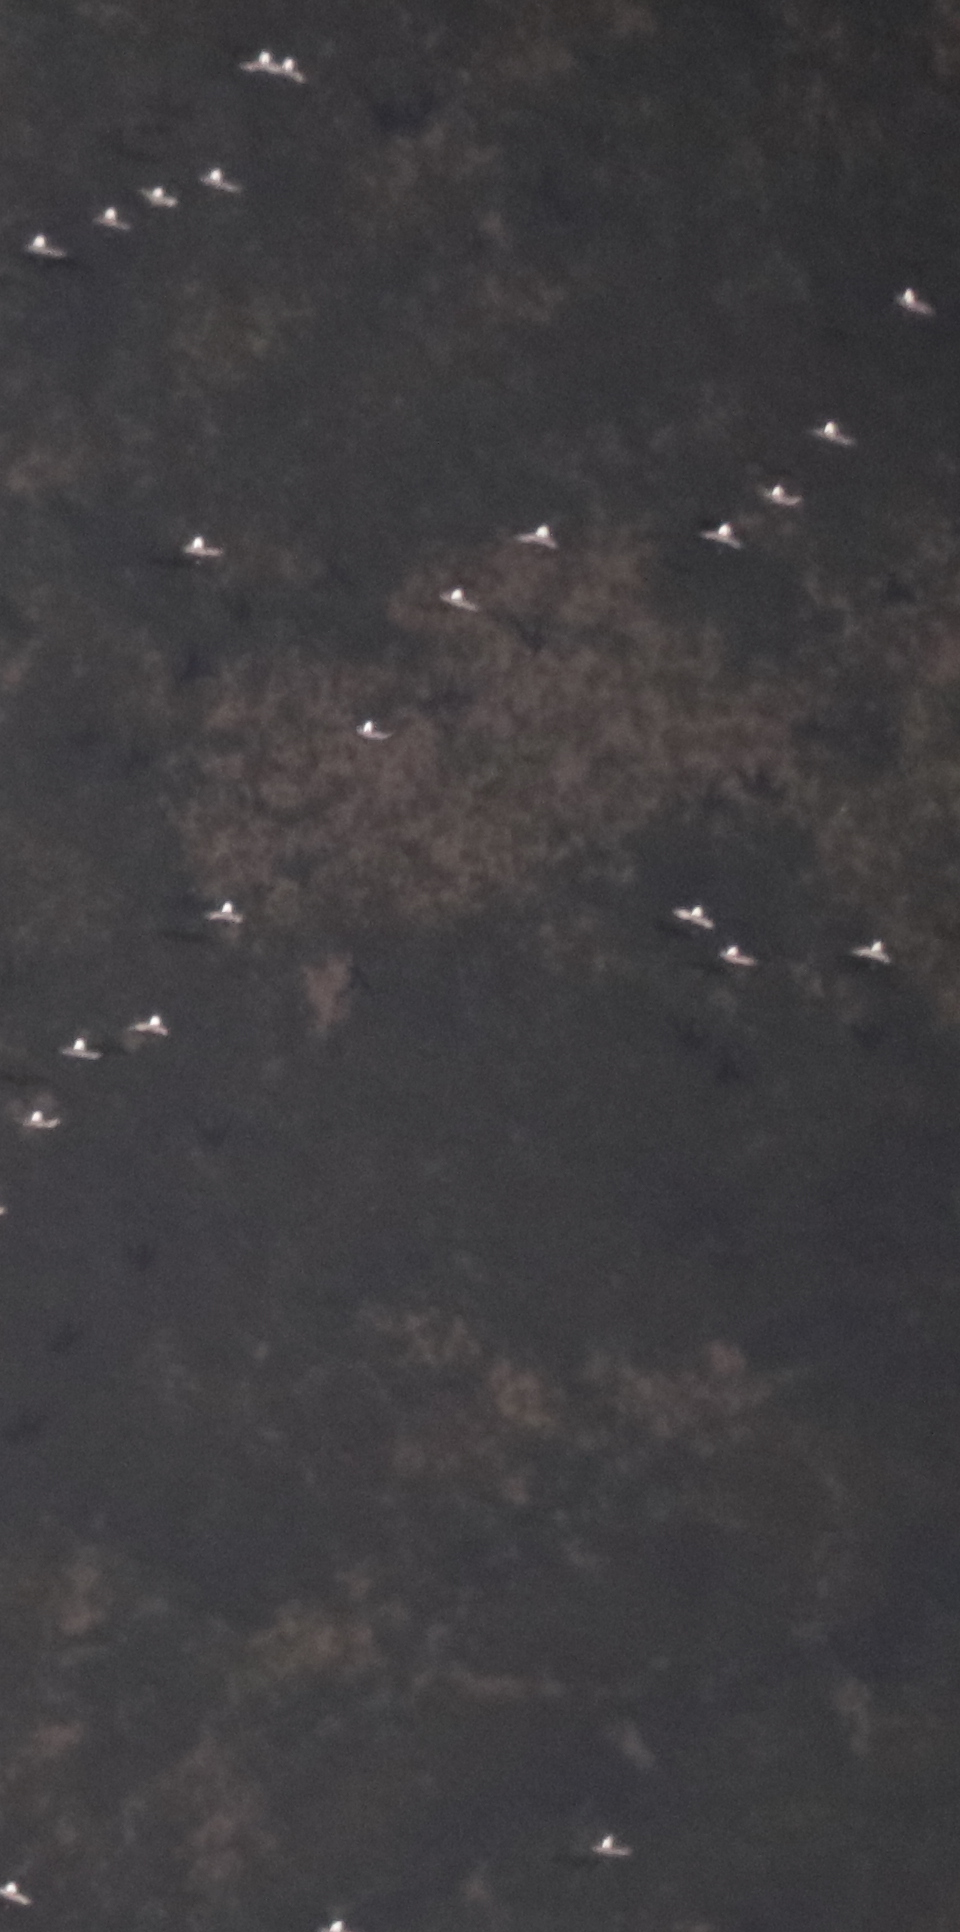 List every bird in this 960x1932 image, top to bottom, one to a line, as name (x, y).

brant (262, 66)
brant (299, 78)
brant (213, 182)
brant (154, 203)
brant (110, 225)
brant (37, 250)
brant (912, 310)
brant (829, 431)
brant (776, 492)
brant (715, 533)
brant (534, 534)
brant (201, 550)
brant (454, 606)
brant (373, 732)
brant (235, 915)
brant (700, 921)
brant (872, 950)
brant (738, 955)
brant (154, 1034)
brant (83, 1051)
brant (40, 1119)
brant (608, 1852)
brant (13, 1890)